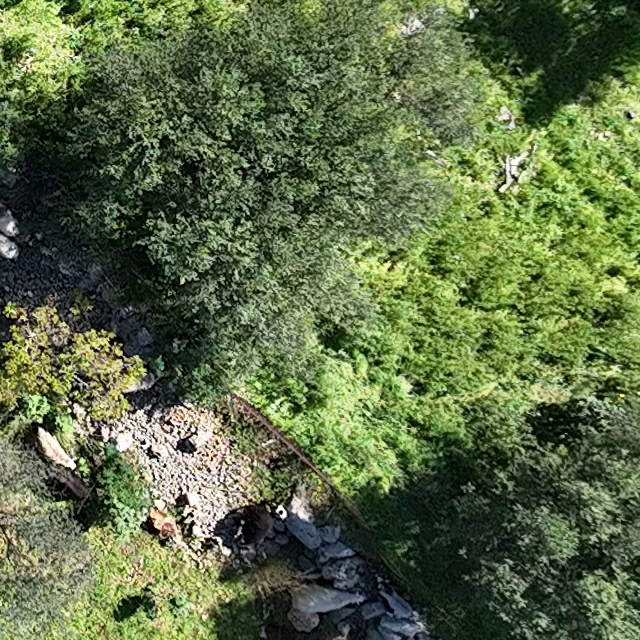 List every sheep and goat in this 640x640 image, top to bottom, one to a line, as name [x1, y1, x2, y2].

sheep [0, 184, 20, 237]
sheep [0, 214, 19, 258]
sheep [37, 427, 76, 470]
sheep [50, 465, 89, 504]
sheep [240, 508, 272, 544]
sheep [376, 576, 412, 618]
sheep [291, 583, 365, 613]
sheep [377, 622, 422, 639]